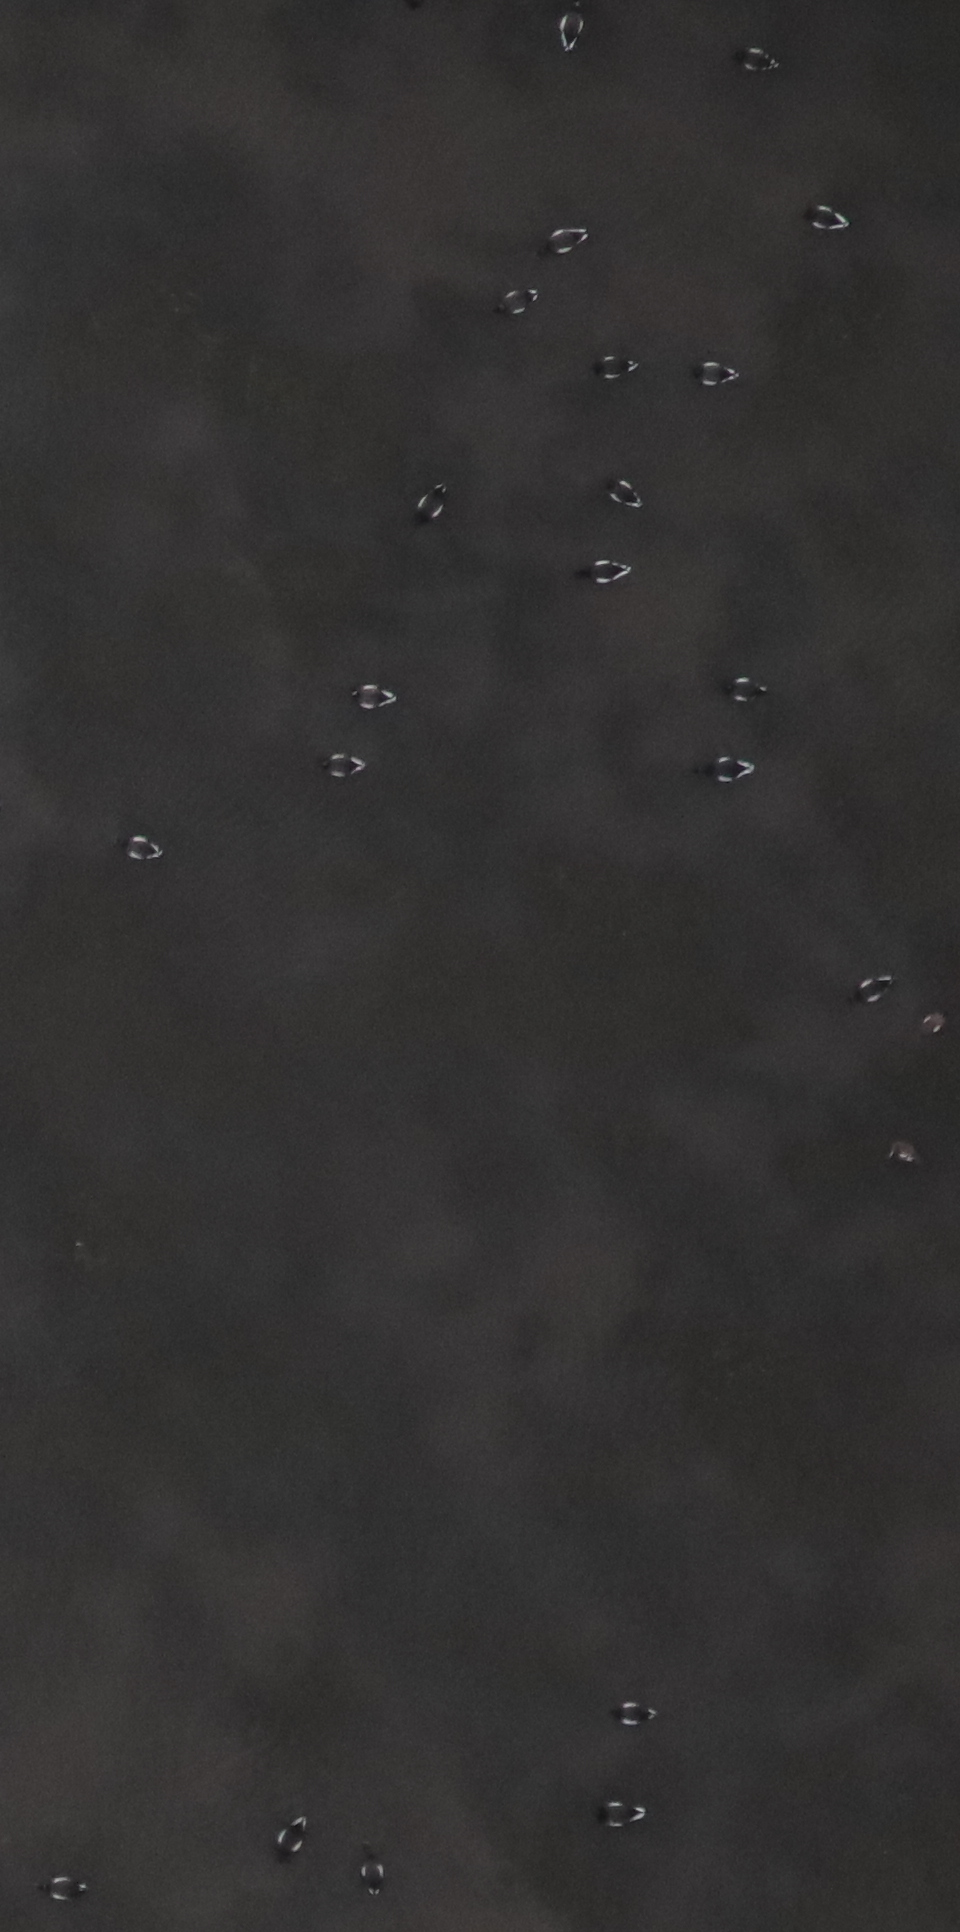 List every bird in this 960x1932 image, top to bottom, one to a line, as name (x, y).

brant (571, 39)
brant (756, 61)
brant (826, 219)
brant (566, 242)
brant (517, 303)
brant (617, 368)
brant (714, 373)
brant (625, 494)
brant (432, 506)
brant (605, 571)
brant (745, 689)
brant (373, 698)
brant (342, 765)
brant (726, 770)
brant (141, 849)
brant (874, 989)
brant (925, 1023)
brant (899, 1145)
brant (634, 1715)
brant (621, 1814)
brant (291, 1838)
brant (373, 1872)
brant (63, 1889)